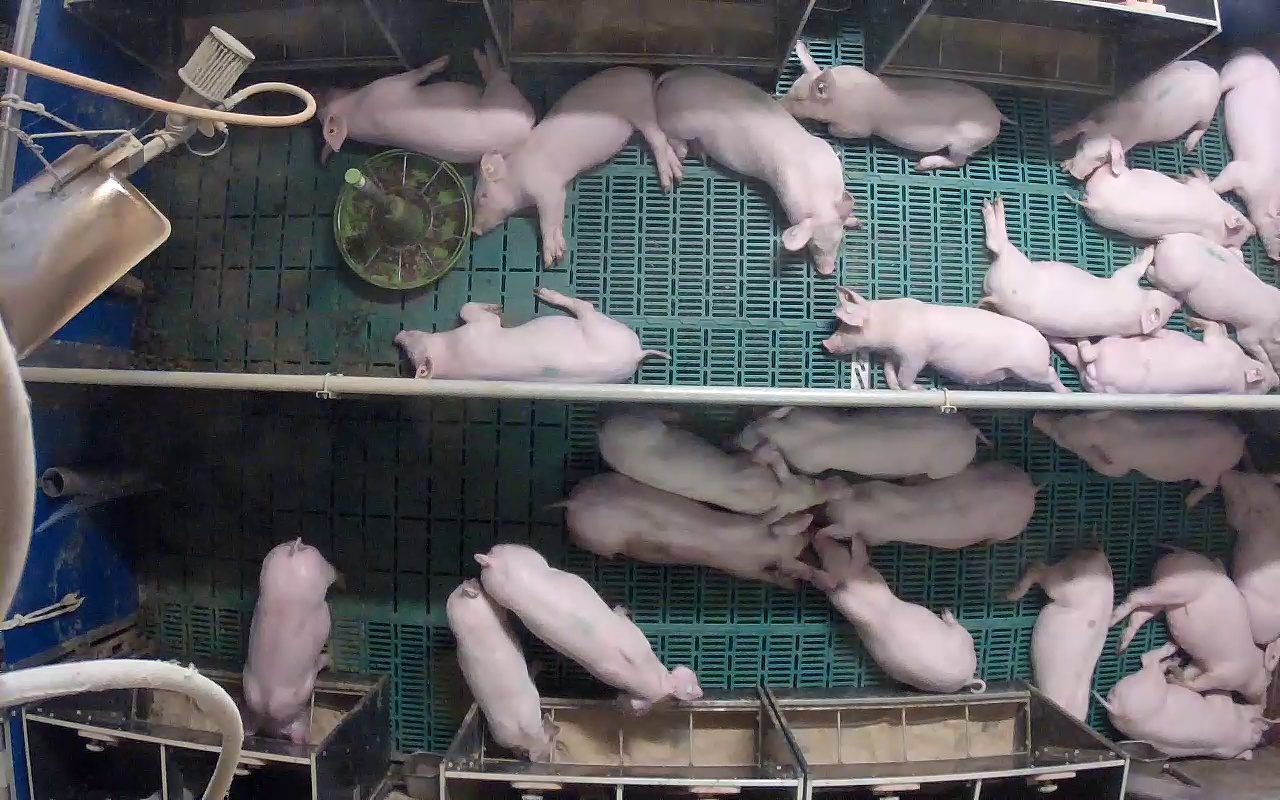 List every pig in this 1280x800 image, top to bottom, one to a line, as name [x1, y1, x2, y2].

pig [310, 34, 538, 168]
pig [777, 38, 1017, 170]
pig [1187, 49, 1278, 260]
pig [1054, 60, 1224, 180]
pig [653, 64, 864, 277]
pig [467, 65, 685, 266]
pig [1061, 162, 1258, 270]
pig [975, 197, 1181, 337]
pig [1143, 235, 1279, 372]
pig [393, 286, 673, 382]
pig [819, 288, 1072, 397]
pig [1043, 318, 1279, 394]
pig [596, 403, 845, 524]
pig [719, 407, 996, 481]
pig [1034, 409, 1251, 511]
pig [819, 463, 1057, 548]
pig [1219, 468, 1279, 645]
pig [537, 474, 814, 590]
pig [1005, 521, 1116, 722]
pig [813, 533, 989, 695]
pig [1109, 534, 1278, 711]
pig [236, 538, 348, 746]
pig [474, 545, 707, 719]
pig [444, 574, 564, 768]
pig [1090, 640, 1270, 765]